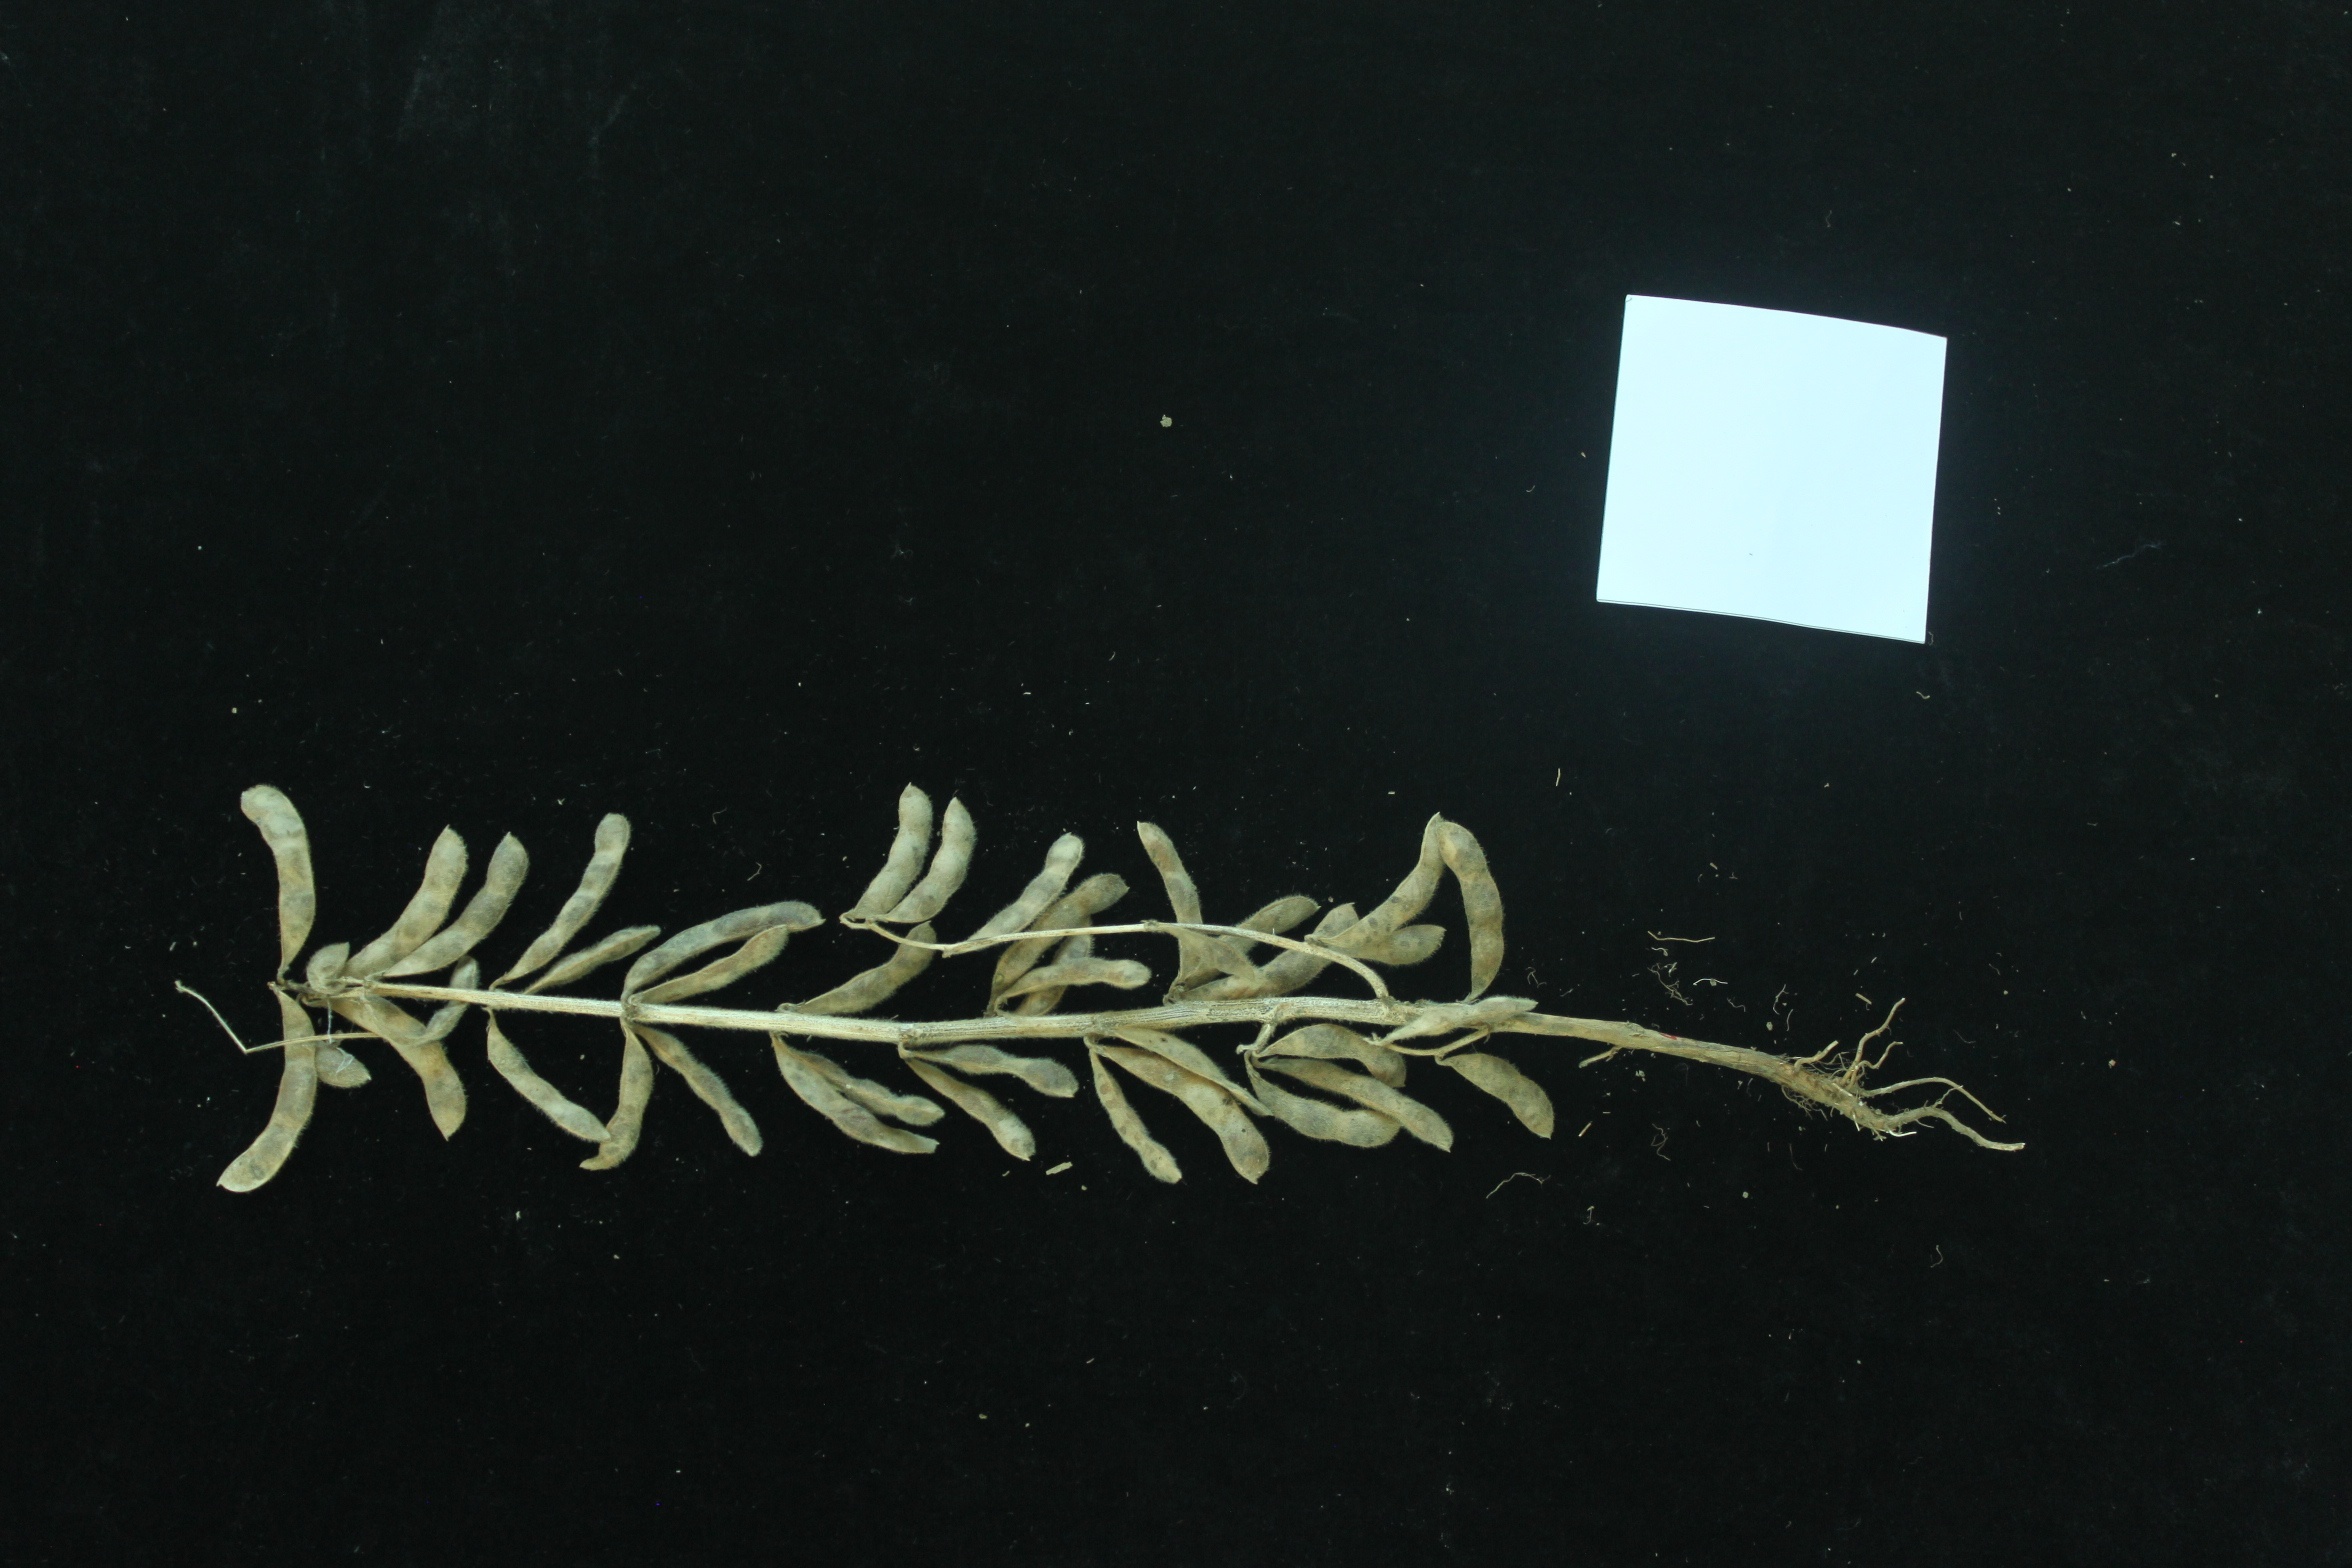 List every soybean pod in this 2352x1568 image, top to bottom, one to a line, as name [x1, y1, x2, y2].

soybean pod [240, 786, 316, 984]
soybean pod [843, 786, 931, 920]
soybean pod [880, 798, 975, 923]
soybean pod [1311, 814, 1442, 955]
soybean pod [497, 815, 631, 985]
soybean pod [1439, 824, 1504, 1002]
soybean pod [1142, 825, 1202, 977]
soybean pod [338, 828, 466, 979]
soybean pod [374, 834, 526, 977]
soybean pod [948, 834, 1083, 957]
soybean pod [990, 874, 1128, 1004]
soybean pod [621, 902, 824, 1003]
soybean pod [1181, 902, 1316, 988]
soybean pod [1180, 906, 1355, 1002]
soybean pod [788, 922, 938, 1015]
soybean pod [1018, 922, 1092, 1017]
soybean pod [520, 927, 660, 995]
soybean pod [627, 927, 787, 1005]
soybean pod [1160, 927, 1259, 979]
soybean pod [1351, 927, 1444, 965]
soybean pod [308, 946, 348, 993]
soybean pod [996, 956, 1150, 1012]
soybean pod [422, 957, 475, 1044]
soybean pod [218, 986, 318, 1192]
soybean pod [309, 991, 465, 1139]
soybean pod [1381, 998, 1537, 1043]
soybean pod [487, 1016, 610, 1142]
soybean pod [1256, 1023, 1406, 1091]
soybean pod [580, 1026, 654, 1171]
soybean pod [637, 1029, 761, 1156]
soybean pod [1104, 1031, 1265, 1112]
soybean pod [773, 1035, 935, 1154]
soybean pod [315, 1042, 368, 1085]
soybean pod [907, 1044, 1075, 1096]
soybean pod [1091, 1048, 1267, 1186]
soybean pod [805, 1049, 939, 1127]
soybean pod [1089, 1051, 1182, 1184]
soybean pod [1444, 1055, 1556, 1137]
soybean pod [1261, 1057, 1452, 1154]
soybean pod [1248, 1059, 1397, 1147]
soybean pod [909, 1063, 1034, 1160]